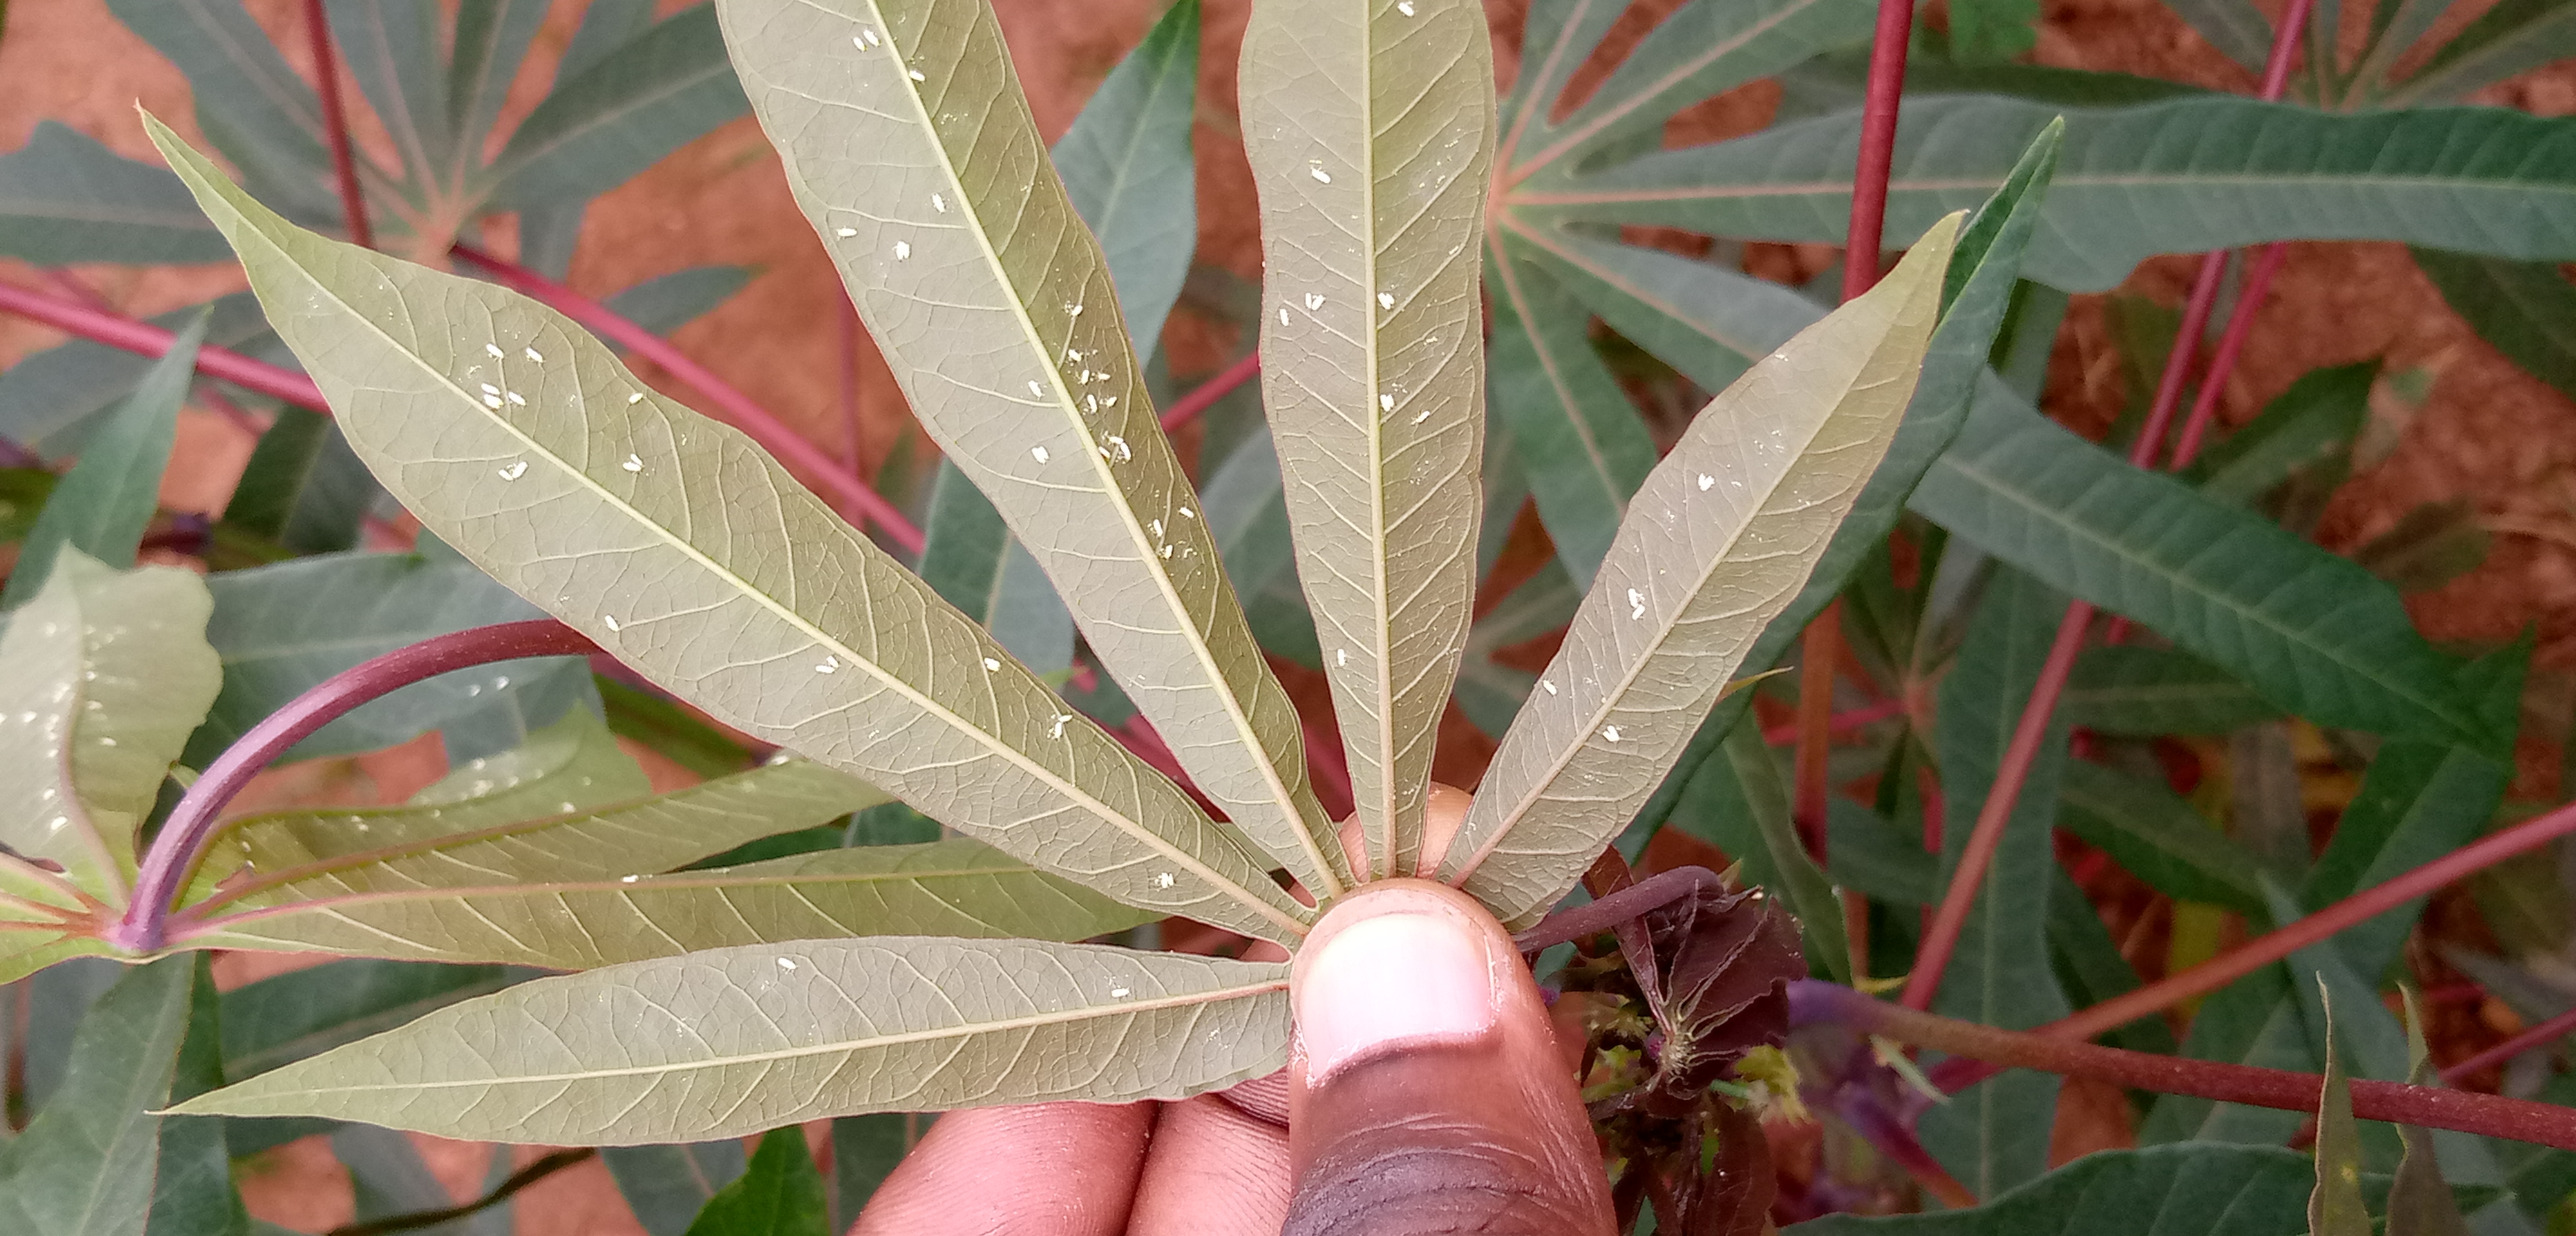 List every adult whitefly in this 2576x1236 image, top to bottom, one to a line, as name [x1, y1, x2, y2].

whitefly [1390, 1, 1426, 46]
whitefly [843, 15, 885, 59]
whitefly [835, 22, 883, 64]
whitefly [904, 59, 944, 96]
whitefly [1310, 153, 1349, 189]
whitefly [913, 186, 955, 225]
whitefly [819, 208, 869, 256]
whitefly [815, 212, 863, 243]
whitefly [874, 228, 920, 276]
whitefly [1297, 272, 1334, 329]
whitefly [1367, 277, 1404, 313]
whitefly [1060, 292, 1095, 322]
whitefly [1277, 294, 1308, 339]
whitefly [480, 328, 524, 360]
whitefly [521, 335, 569, 375]
whitefly [1065, 339, 1128, 416]
whitefly [1067, 341, 1135, 403]
whitefly [464, 370, 513, 421]
whitefly [1371, 373, 1402, 419]
whitefly [1021, 377, 1060, 406]
whitefly [612, 379, 663, 410]
whitefly [495, 380, 535, 414]
whitefly [462, 382, 508, 425]
whitefly [1413, 401, 1432, 444]
whitefly [1086, 432, 1137, 473]
whitefly [1016, 434, 1056, 473]
whitefly [1086, 434, 1148, 473]
whitefly [491, 442, 541, 493]
whitefly [609, 447, 663, 480]
whitefly [480, 454, 541, 487]
whitefly [1678, 462, 1722, 511]
whitefly [1163, 493, 1200, 534]
whitefly [1144, 504, 1181, 576]
whitefly [1137, 513, 1172, 576]
whitefly [1623, 576, 1663, 629]
whitefly [1606, 586, 1649, 625]
whitefly [601, 607, 653, 642]
whitefly [1329, 640, 1359, 675]
whitefly [979, 642, 1007, 679]
whitefly [813, 644, 863, 682]
whitefly [797, 648, 854, 680]
whitefly [1529, 673, 1567, 710]
whitefly [1047, 697, 1088, 745]
whitefly [1034, 701, 1078, 743]
whitefly [1593, 719, 1629, 751]
whitefly [1159, 861, 1187, 897]
whitefly [766, 936, 804, 986]
whitefly [1089, 975, 1148, 1008]